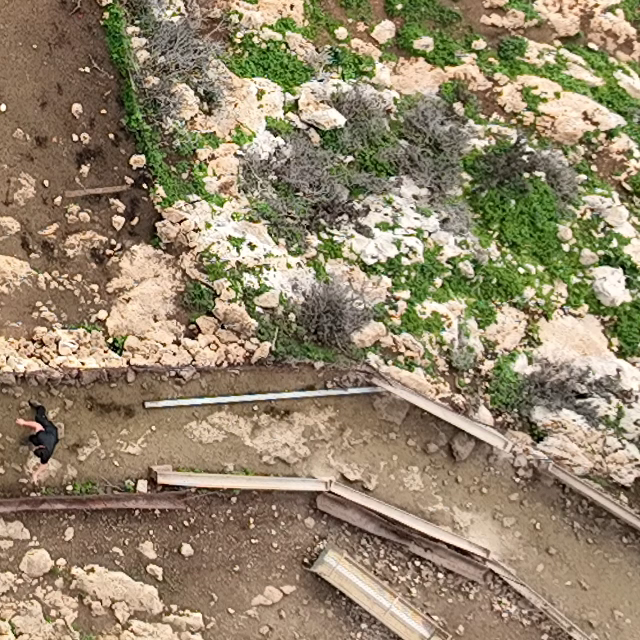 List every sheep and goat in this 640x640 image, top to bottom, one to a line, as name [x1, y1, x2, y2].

None